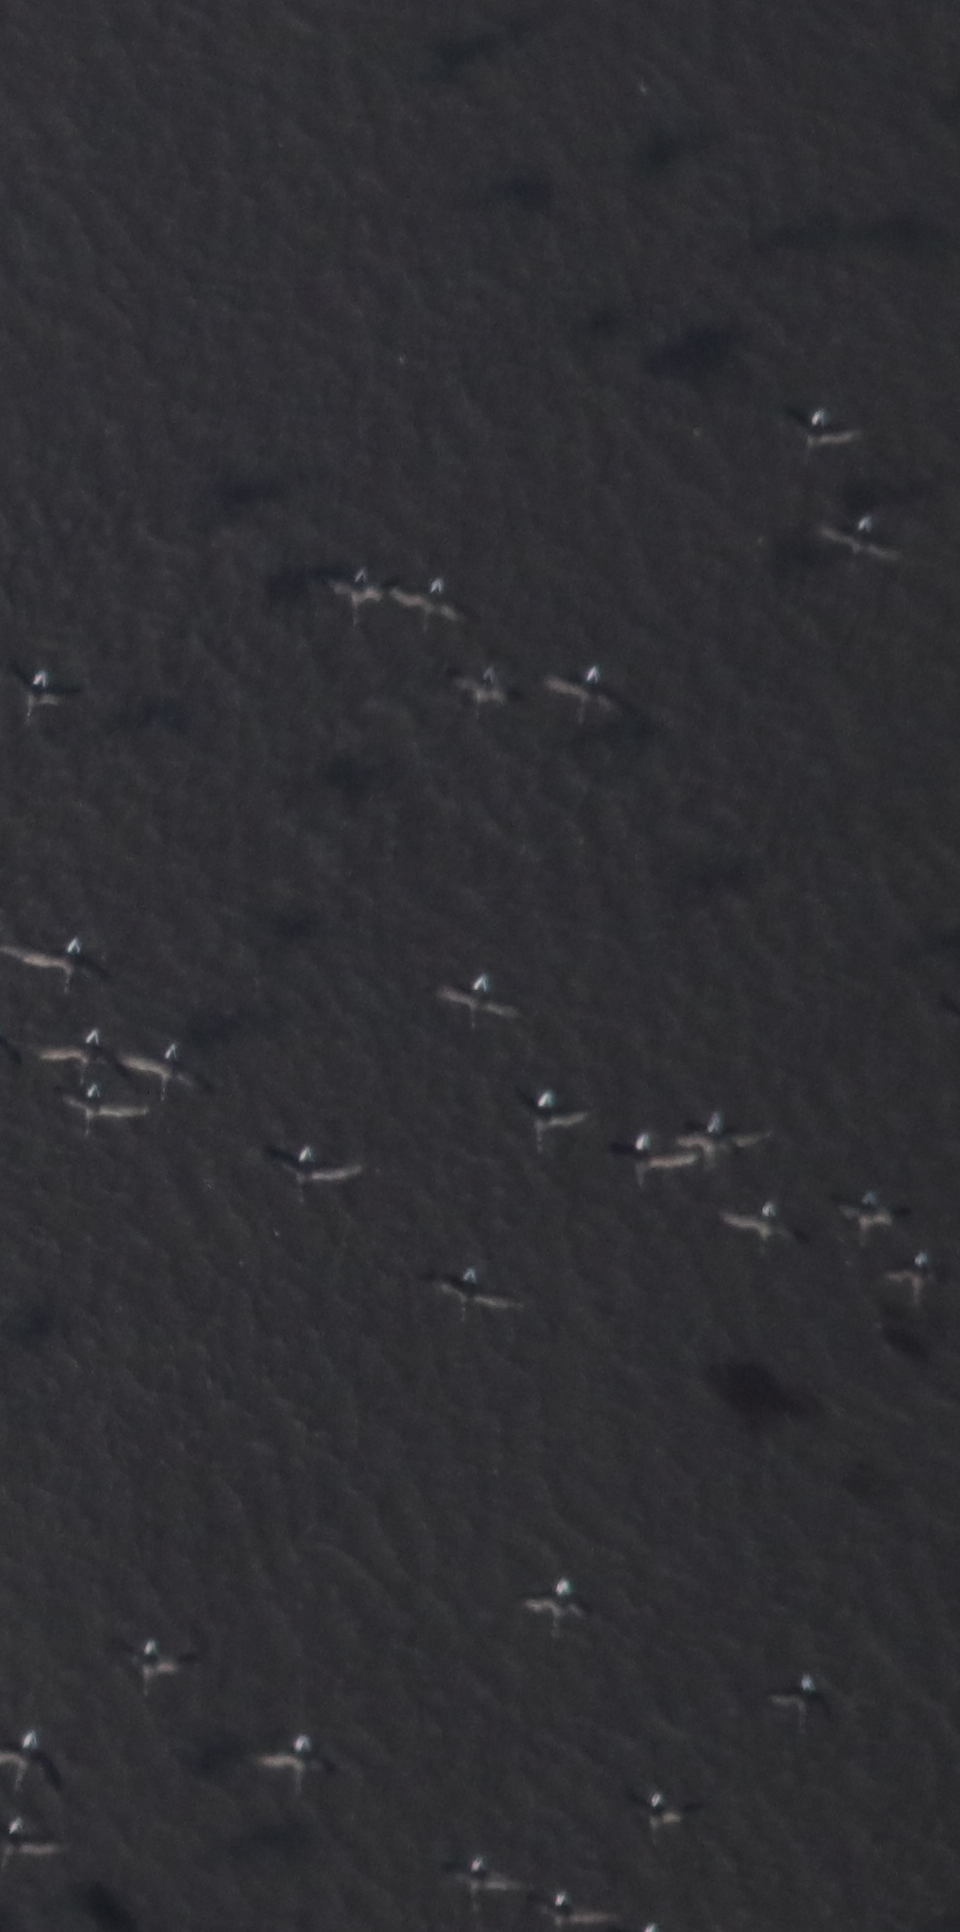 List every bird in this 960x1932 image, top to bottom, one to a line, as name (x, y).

brant (814, 435)
brant (862, 541)
brant (360, 590)
brant (428, 603)
brant (589, 689)
brant (37, 691)
brant (485, 693)
brant (71, 959)
brant (478, 1003)
brant (86, 1052)
brant (167, 1066)
brant (92, 1102)
brant (543, 1117)
brant (707, 1139)
brant (638, 1160)
brant (304, 1166)
brant (868, 1217)
brant (768, 1226)
brant (918, 1278)
brant (466, 1284)
brant (558, 1605)
brant (159, 1660)
brant (802, 1696)
brant (26, 1755)
brant (299, 1767)
brant (650, 1815)
brant (11, 1846)
brant (478, 1875)
brant (564, 1915)